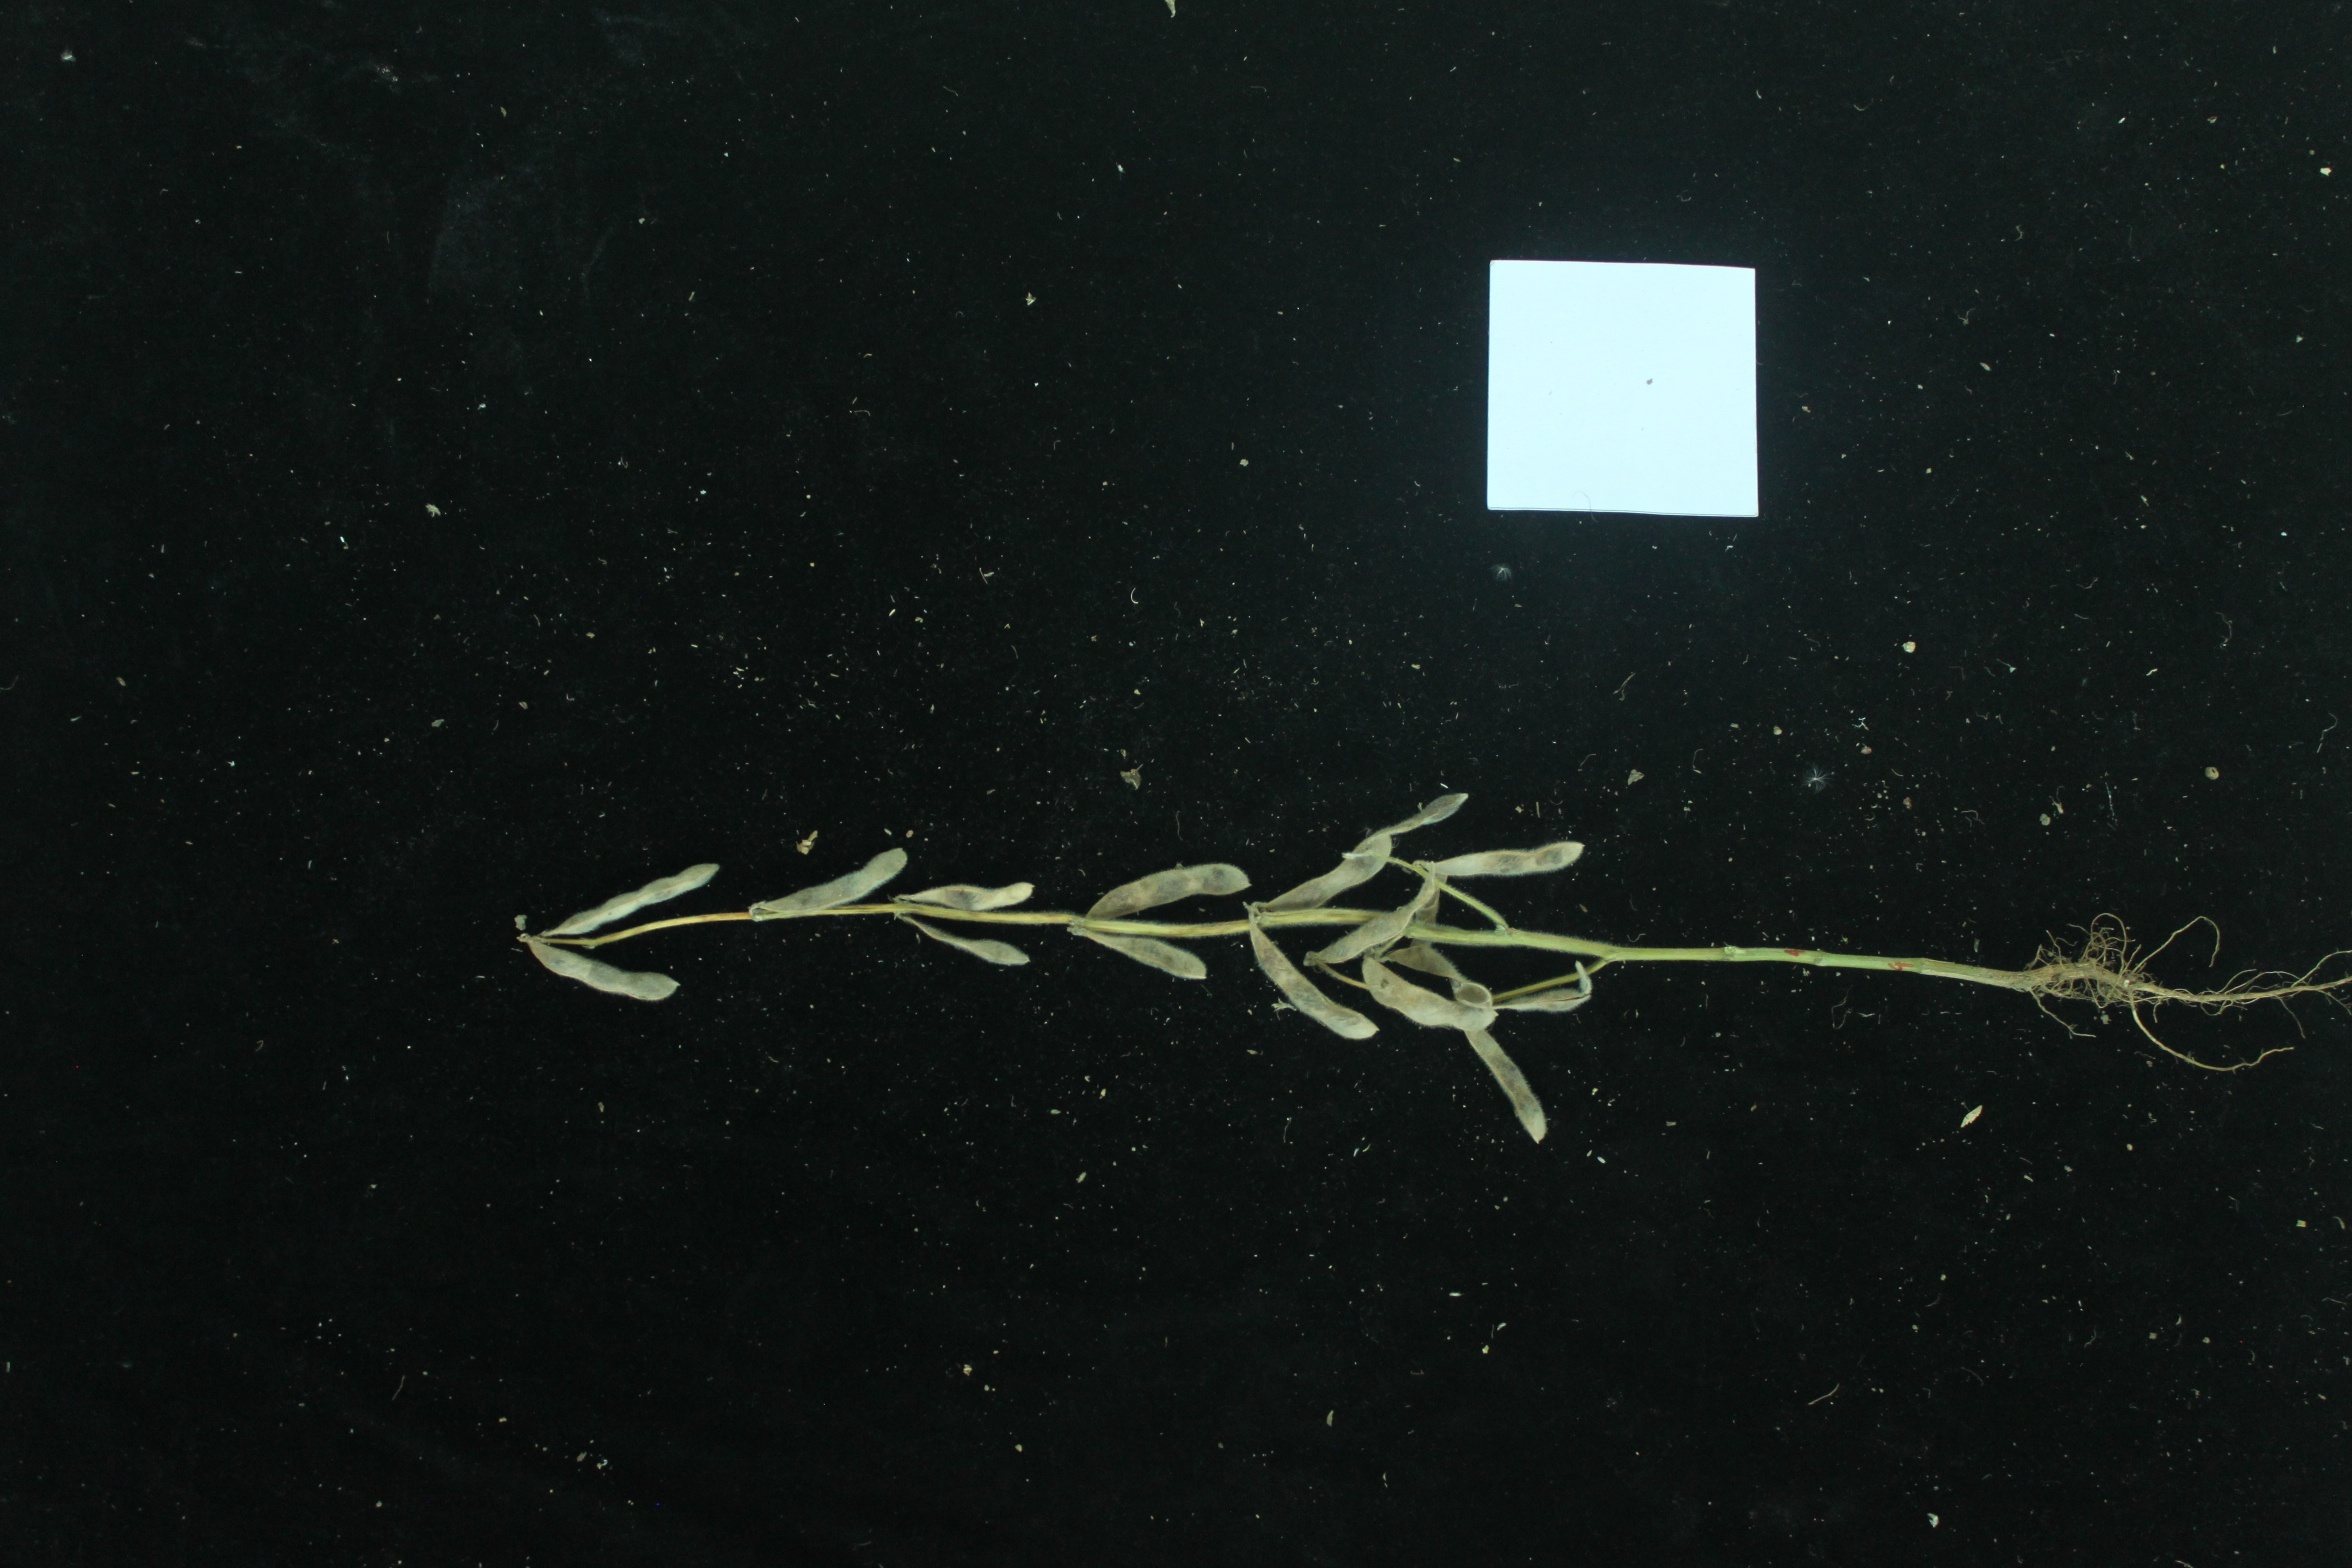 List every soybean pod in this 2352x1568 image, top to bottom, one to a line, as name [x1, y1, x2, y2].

soybean pod [1361, 793, 1467, 849]
soybean pod [1250, 831, 1392, 920]
soybean pod [1421, 843, 1583, 878]
soybean pod [754, 849, 907, 918]
soybean pod [545, 864, 718, 936]
soybean pod [1083, 865, 1249, 926]
soybean pod [1309, 875, 1433, 967]
soybean pod [903, 882, 1034, 913]
soybean pod [1249, 906, 1380, 1041]
soybean pod [903, 918, 1028, 965]
soybean pod [1069, 927, 1207, 981]
soybean pod [525, 939, 680, 1002]
soybean pod [1385, 945, 1494, 1014]
soybean pod [1364, 952, 1495, 1031]
soybean pod [1495, 964, 1590, 1013]
soybean pod [1460, 1009, 1546, 1143]